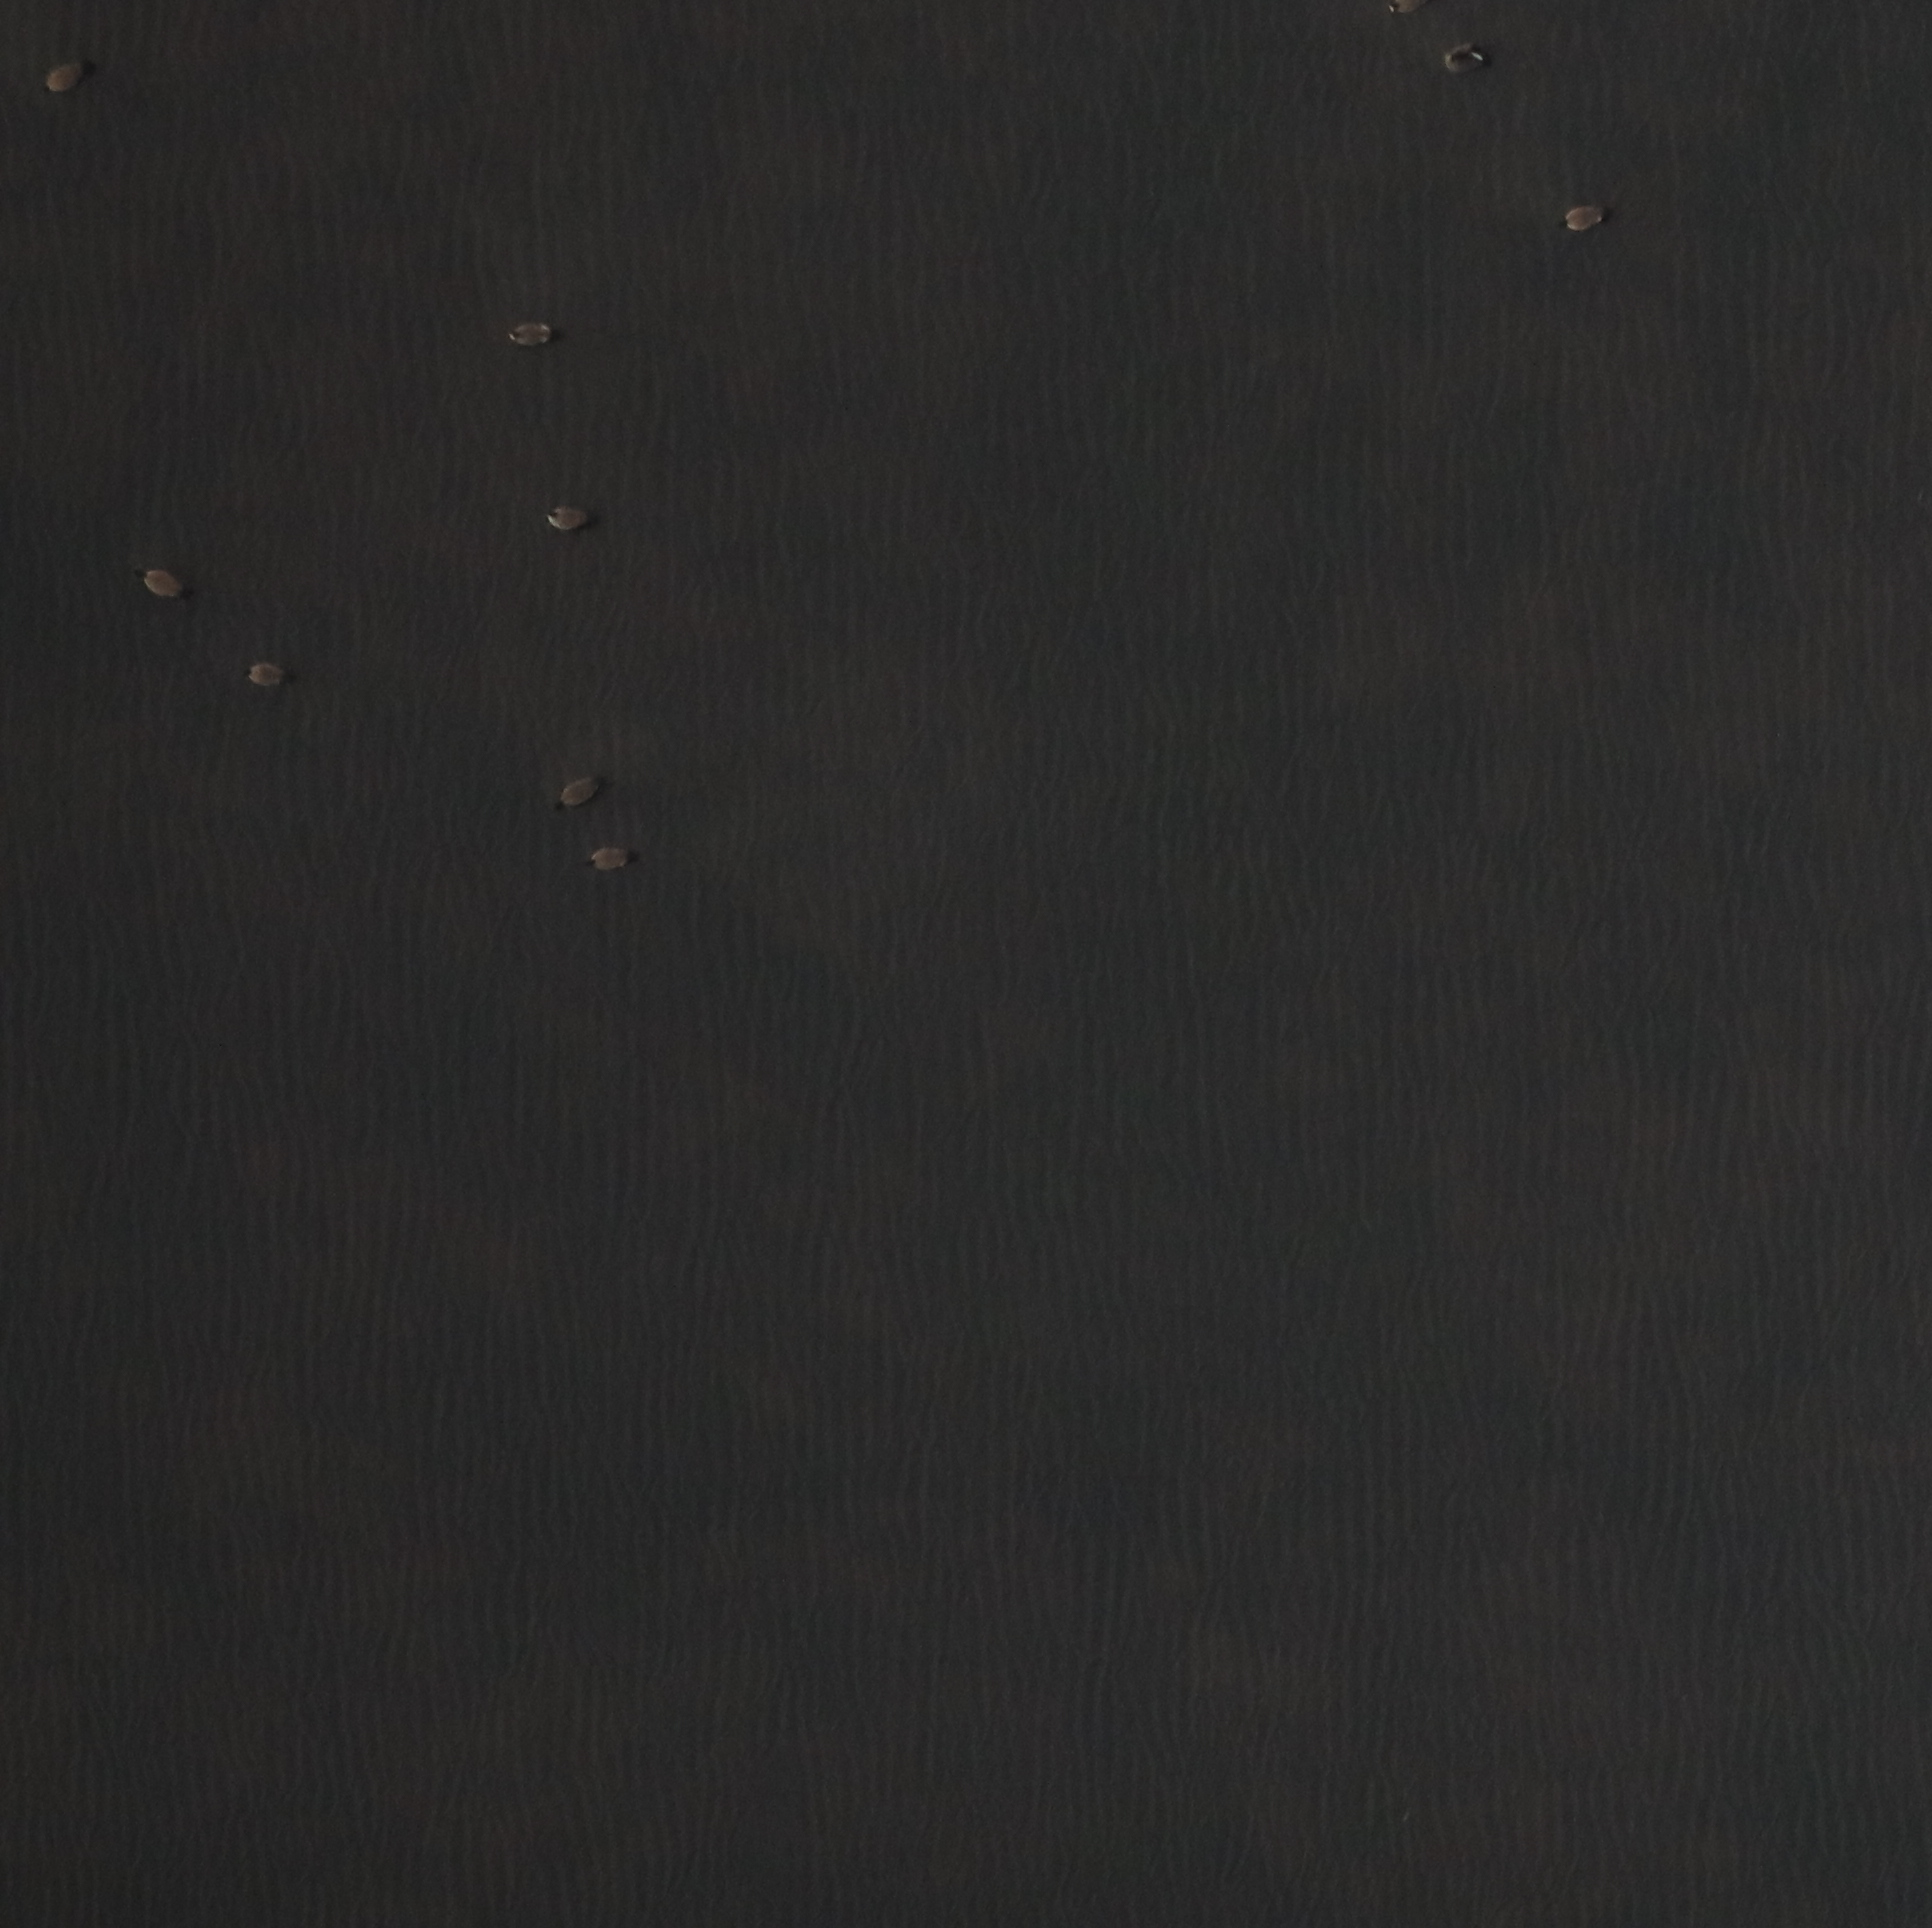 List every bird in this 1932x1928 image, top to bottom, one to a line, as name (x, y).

Canada goose (1465, 59)
Canada goose (64, 79)
Canada goose (1583, 216)
Canada goose (527, 333)
Canada goose (567, 516)
Canada goose (163, 582)
Canada goose (268, 675)
Canada goose (576, 792)
Canada goose (606, 856)